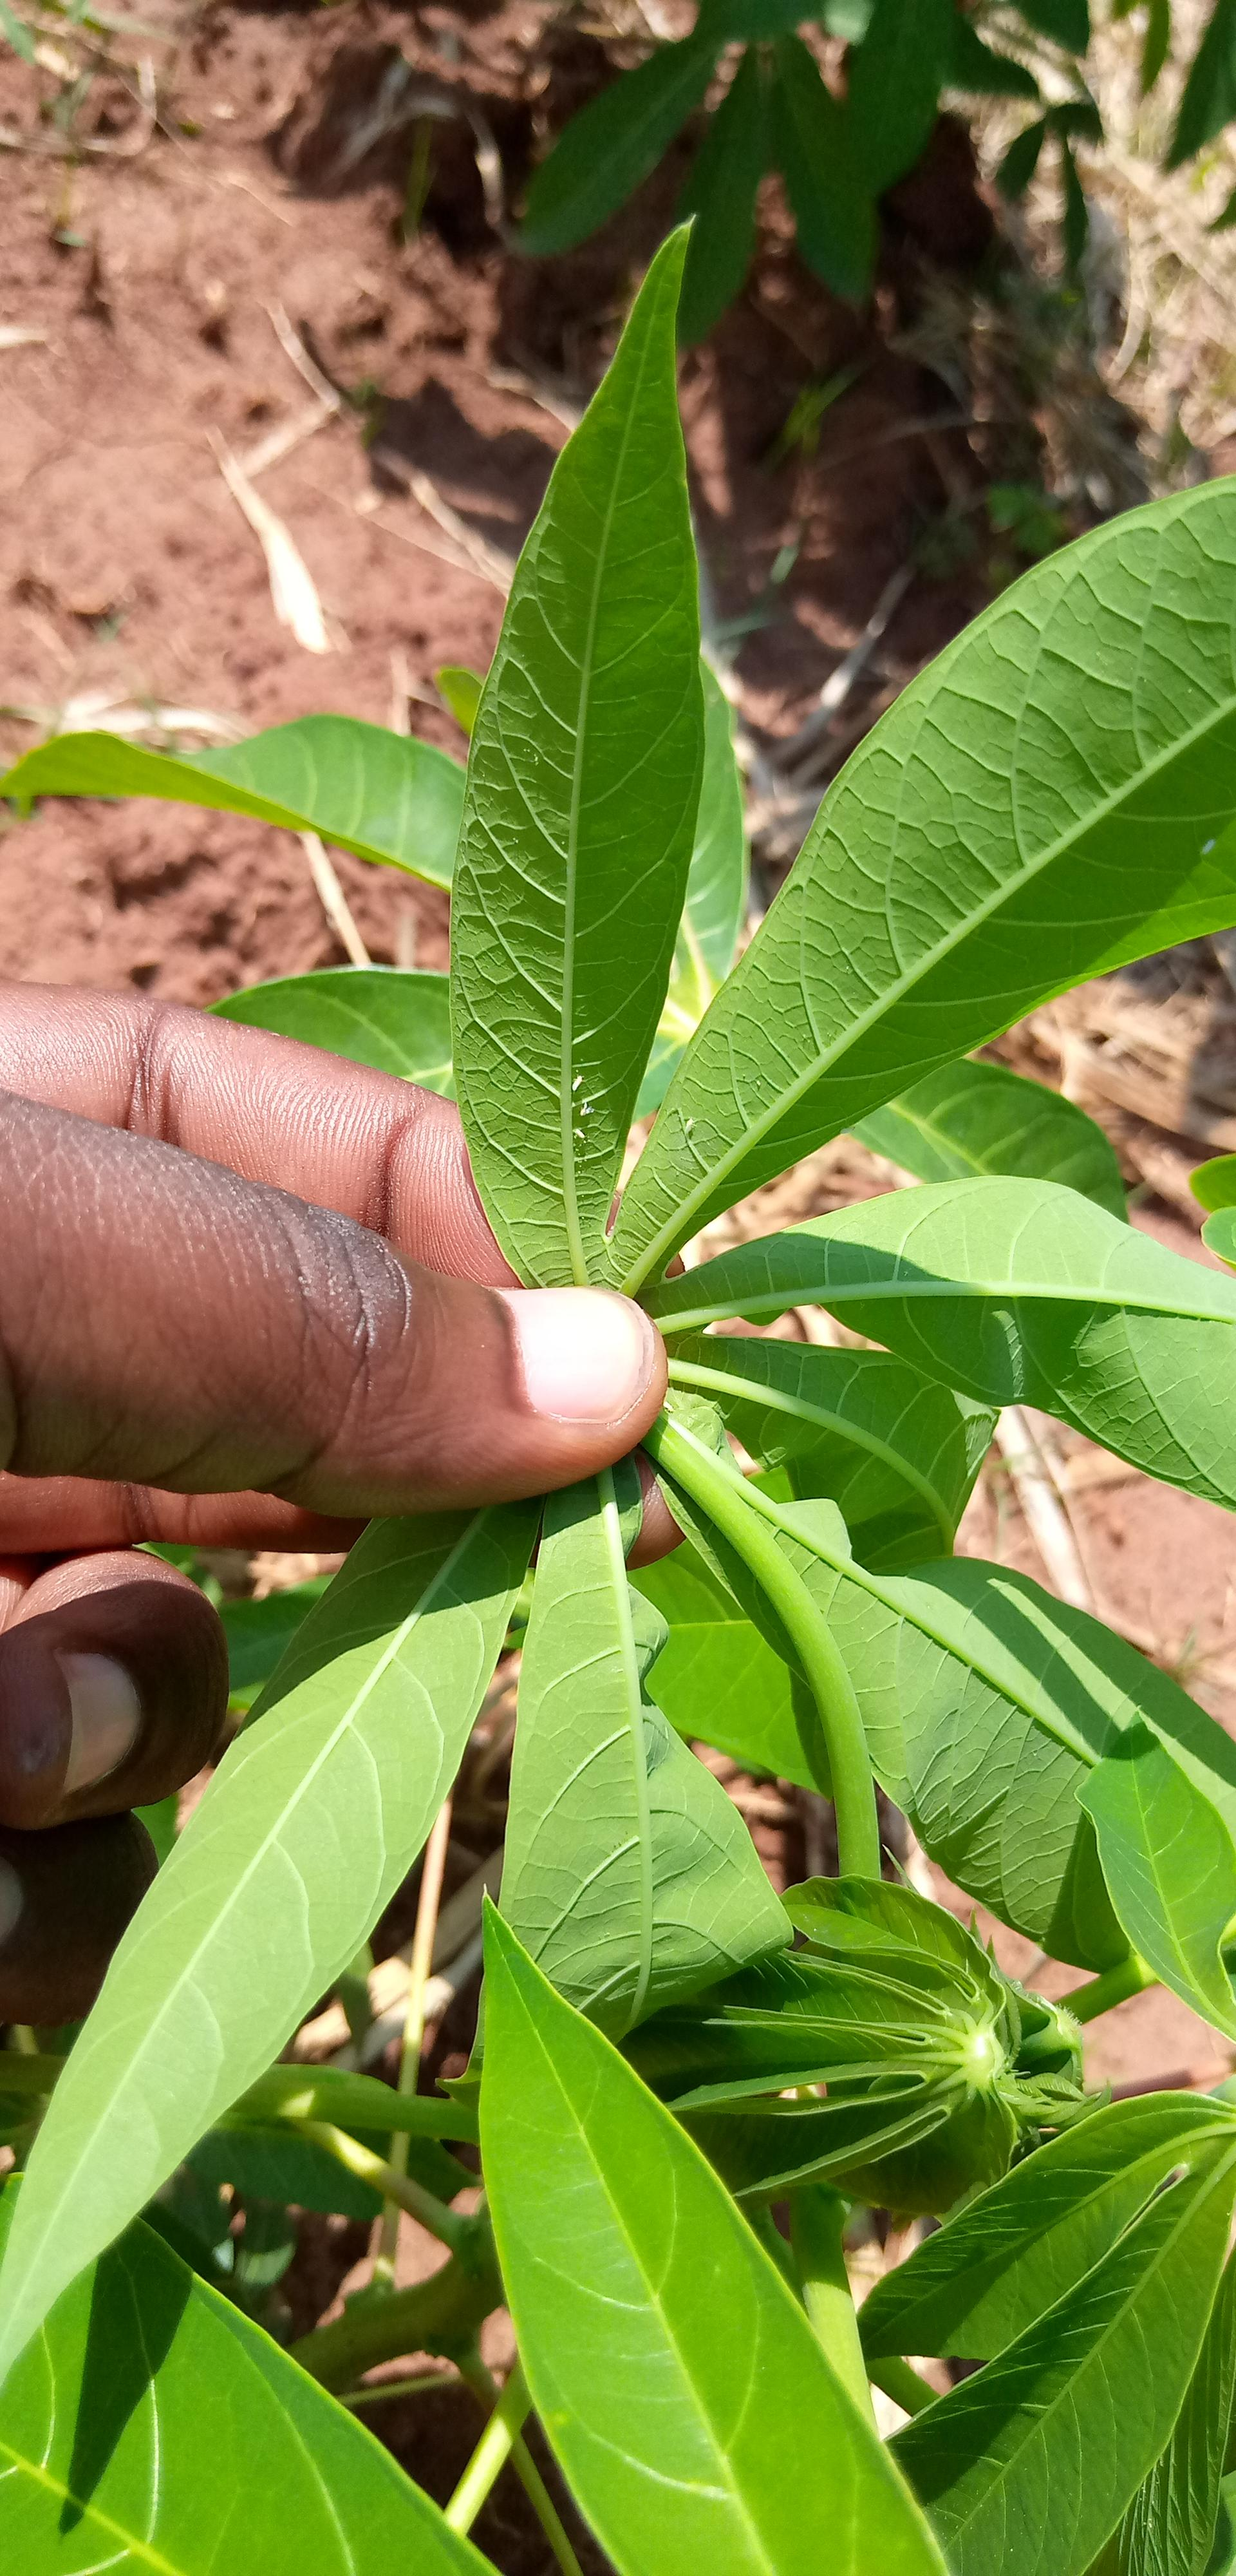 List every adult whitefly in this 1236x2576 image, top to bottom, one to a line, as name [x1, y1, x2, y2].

whitefly [570, 1071, 586, 1090]
whitefly [578, 1101, 595, 1121]
whitefly [677, 1117, 702, 1137]
whitefly [571, 1126, 592, 1145]
whitefly [656, 1398, 681, 1421]